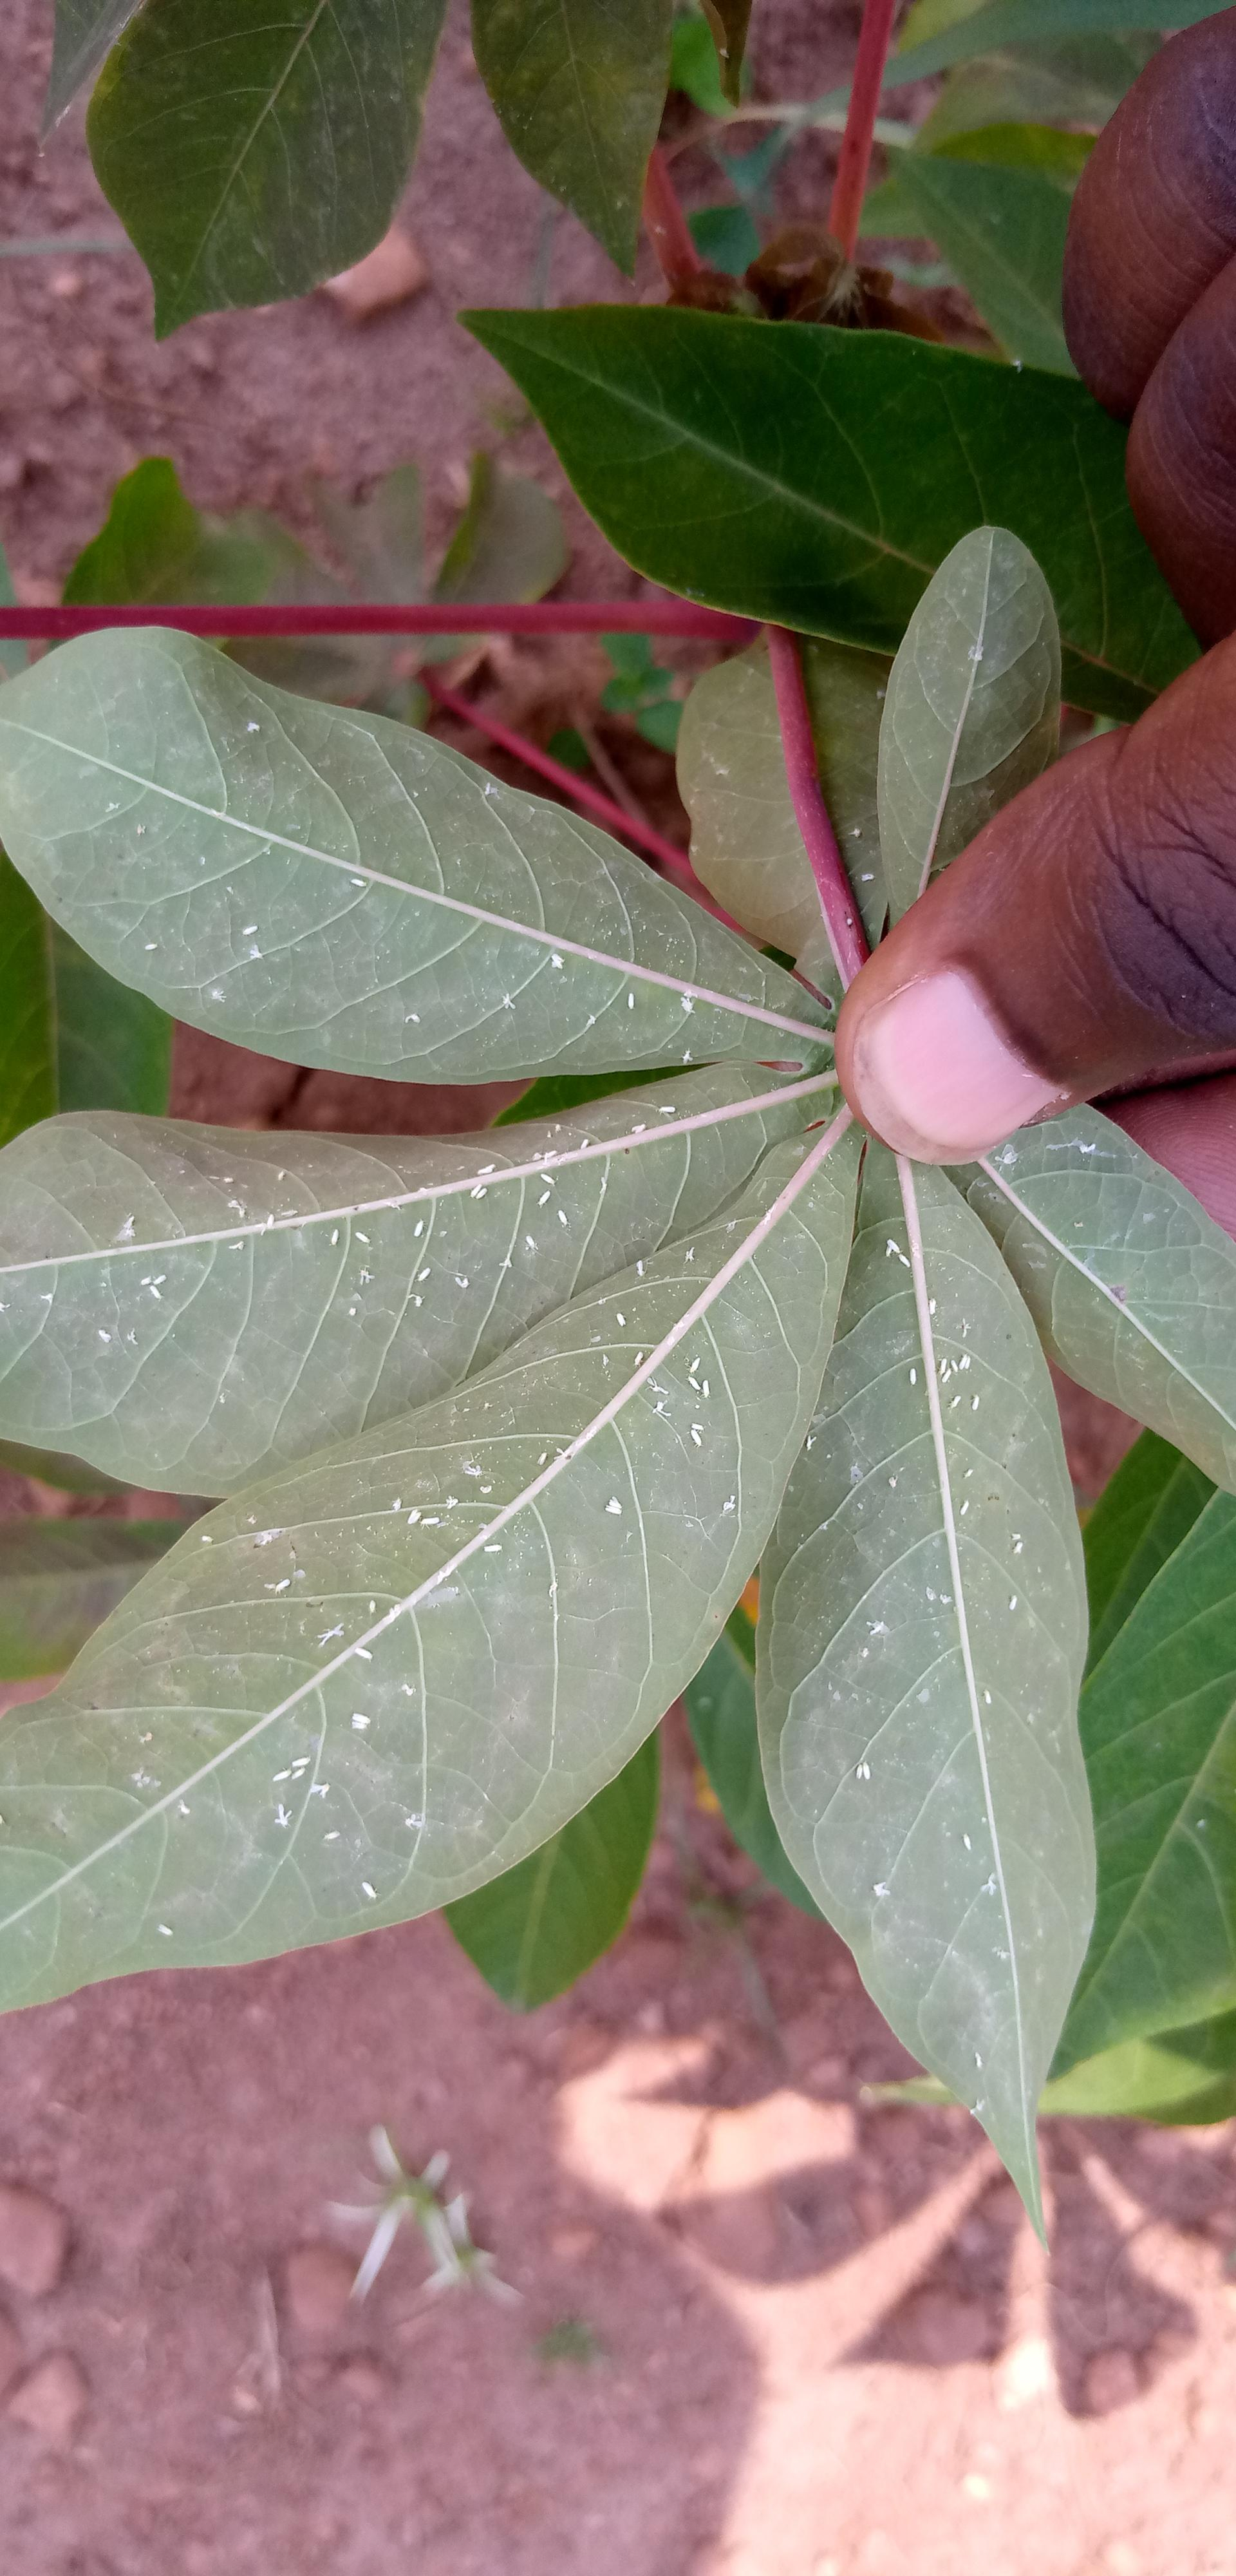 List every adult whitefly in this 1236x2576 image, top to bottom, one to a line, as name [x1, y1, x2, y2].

whitefly [245, 719, 265, 735]
whitefly [847, 826, 866, 844]
whitefly [859, 869, 875, 885]
whitefly [347, 875, 368, 889]
whitefly [241, 921, 259, 940]
whitefly [140, 941, 161, 955]
whitefly [247, 942, 266, 961]
whitefly [549, 951, 572, 972]
whitefly [206, 987, 228, 1003]
whitefly [500, 990, 522, 1011]
whitefly [626, 990, 636, 1012]
whitefly [402, 1010, 422, 1028]
whitefly [680, 1048, 695, 1066]
whitefly [656, 1104, 677, 1115]
whitefly [629, 1121, 649, 1136]
whitefly [552, 1122, 566, 1133]
whitefly [543, 1127, 554, 1140]
whitefly [579, 1135, 590, 1151]
whitefly [540, 1148, 558, 1162]
whitefly [474, 1162, 498, 1176]
whitefly [276, 1168, 288, 1183]
whitefly [539, 1171, 561, 1187]
whitefly [223, 1174, 236, 1184]
whitefly [469, 1184, 483, 1200]
whitefly [476, 1186, 489, 1202]
whitefly [536, 1189, 552, 1207]
whitefly [554, 1206, 570, 1229]
whitefly [278, 1208, 299, 1219]
whitefly [264, 1211, 277, 1232]
whitefly [411, 1216, 428, 1240]
whitefly [326, 1226, 343, 1246]
whitefly [353, 1229, 373, 1248]
whitefly [523, 1232, 542, 1255]
whitefly [886, 1237, 903, 1253]
whitefly [227, 1238, 247, 1255]
whitefly [680, 1245, 697, 1266]
whitefly [885, 1245, 892, 1258]
whitefly [897, 1253, 912, 1269]
whitefly [632, 1257, 648, 1279]
whitefly [412, 1265, 434, 1285]
whitefly [137, 1272, 153, 1287]
whitefly [452, 1273, 474, 1290]
whitefly [153, 1274, 169, 1287]
whitefly [149, 1283, 164, 1301]
whitefly [37, 1289, 55, 1307]
whitefly [926, 1294, 941, 1316]
whitefly [613, 1309, 627, 1329]
whitefly [953, 1316, 972, 1338]
whitefly [95, 1325, 112, 1347]
whitefly [123, 1329, 145, 1349]
whitefly [632, 1349, 646, 1370]
whitefly [958, 1350, 968, 1369]
whitefly [937, 1354, 948, 1376]
whitefly [688, 1356, 705, 1373]
whitefly [948, 1358, 959, 1373]
whitefly [908, 1367, 919, 1387]
whitefly [942, 1368, 952, 1383]
whitefly [686, 1373, 702, 1394]
whitefly [644, 1374, 671, 1396]
whitefly [699, 1376, 716, 1399]
whitefly [969, 1391, 983, 1412]
whitefly [948, 1392, 961, 1410]
whitefly [648, 1399, 676, 1418]
whitefly [689, 1421, 710, 1432]
whitefly [688, 1428, 704, 1449]
whitefly [804, 1434, 817, 1452]
whitefly [534, 1450, 550, 1465]
whitefly [960, 1465, 978, 1482]
whitefly [886, 1470, 903, 1490]
whitefly [477, 1482, 496, 1498]
whitefly [722, 1490, 739, 1513]
whitefly [442, 1492, 462, 1511]
whitefly [388, 1493, 404, 1512]
whitefly [606, 1495, 629, 1510]
whitefly [960, 1496, 971, 1517]
whitefly [604, 1504, 624, 1516]
whitefly [407, 1508, 424, 1524]
whitefly [419, 1515, 444, 1528]
whitefly [198, 1531, 216, 1546]
whitefly [480, 1543, 505, 1556]
whitefly [273, 1575, 294, 1595]
whitefly [1006, 1592, 1021, 1613]
whitefly [367, 1595, 379, 1614]
whitefly [865, 1616, 887, 1636]
whitefly [351, 1644, 375, 1661]
whitefly [397, 1681, 420, 1698]
whitefly [980, 1685, 997, 1705]
whitefly [350, 1712, 371, 1724]
whitefly [349, 1719, 368, 1731]
whitefly [290, 1754, 312, 1768]
whitefly [861, 1759, 874, 1781]
whitefly [854, 1761, 864, 1781]
whitefly [290, 1765, 307, 1781]
whitefly [270, 1766, 292, 1783]
whitefly [308, 1778, 334, 1801]
whitefly [172, 1797, 197, 1817]
whitefly [272, 1800, 294, 1828]
whitefly [321, 1826, 344, 1844]
whitefly [959, 1829, 972, 1853]
whitefly [360, 1877, 380, 1900]
whitefly [868, 1879, 894, 1899]
whitefly [154, 1920, 177, 1938]
whitefly [971, 2047, 987, 2069]